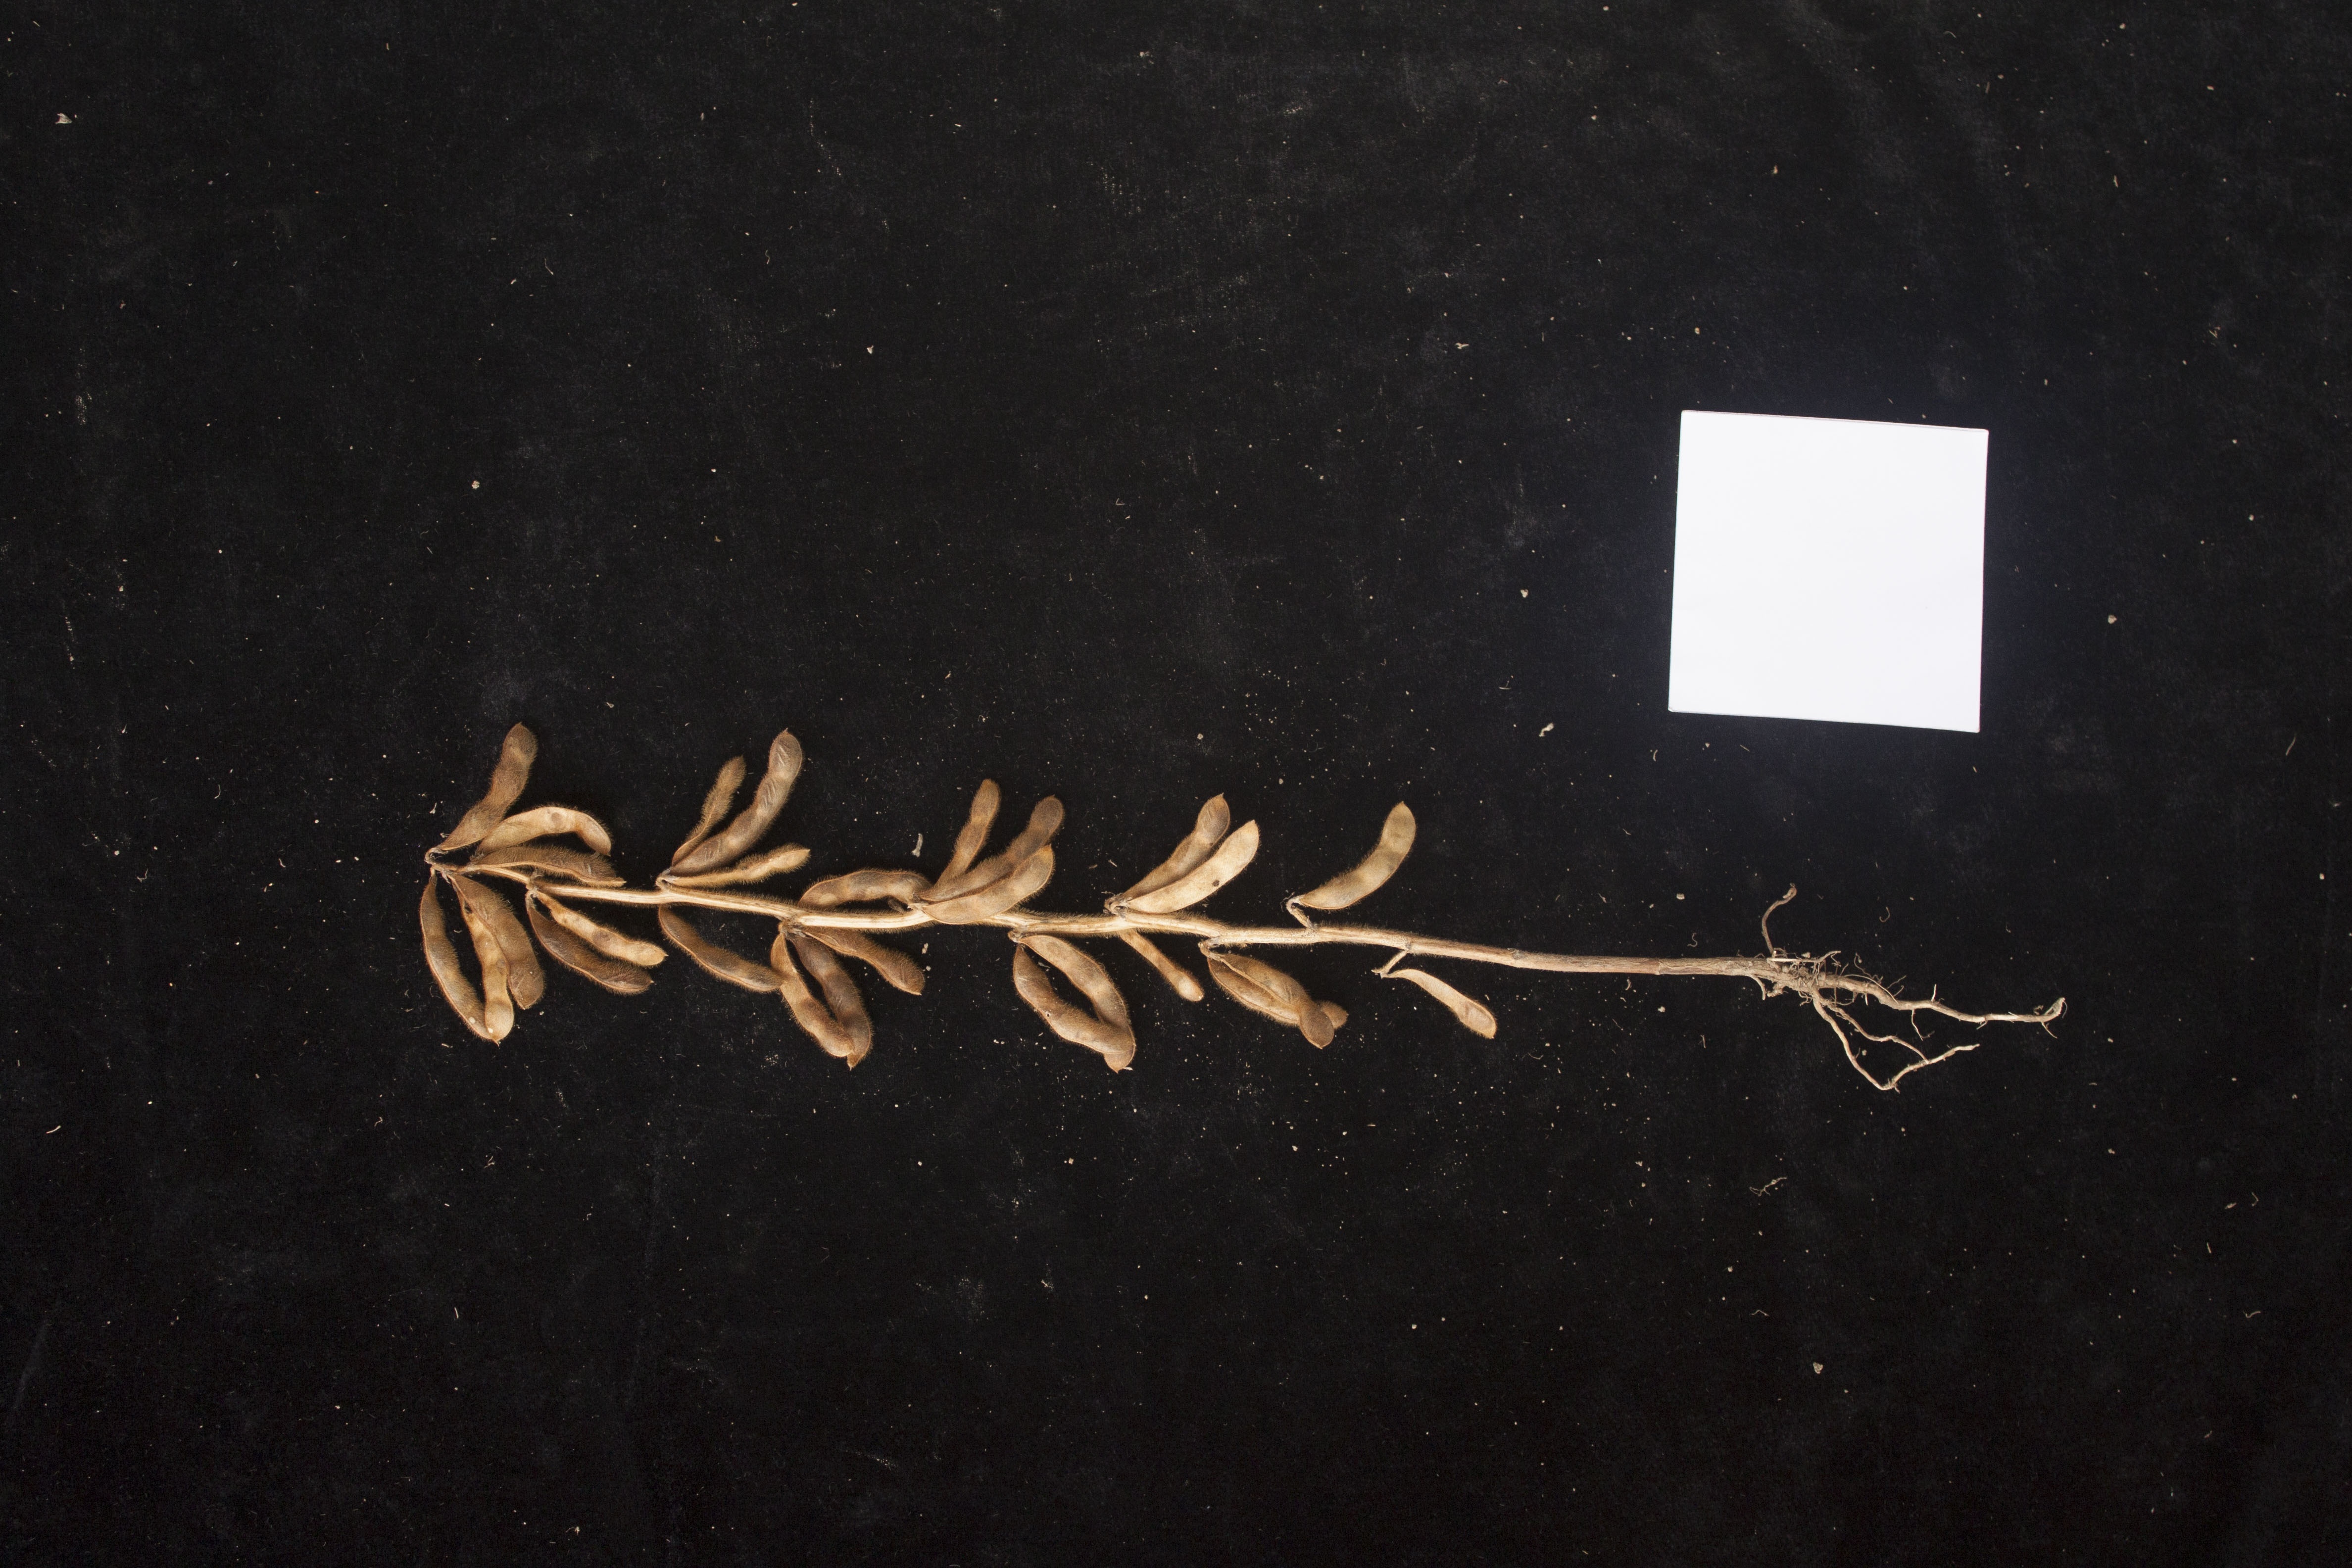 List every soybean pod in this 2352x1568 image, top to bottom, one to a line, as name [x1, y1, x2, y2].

soybean pod [426, 724, 537, 856]
soybean pod [661, 731, 801, 875]
soybean pod [670, 756, 747, 862]
soybean pod [935, 780, 1001, 886]
soybean pod [1107, 793, 1231, 905]
soybean pod [919, 795, 1066, 904]
soybean pod [1291, 802, 1417, 911]
soybean pod [468, 807, 611, 866]
soybean pod [1116, 819, 1260, 916]
soybean pod [662, 843, 810, 891]
soybean pod [914, 844, 1055, 926]
soybean pod [460, 847, 627, 889]
soybean pod [798, 869, 932, 910]
soybean pod [444, 870, 545, 1010]
soybean pod [418, 876, 489, 1041]
soybean pod [533, 888, 669, 968]
soybean pod [525, 894, 654, 996]
soybean pod [459, 899, 516, 1044]
soybean pod [657, 909, 784, 993]
soybean pod [771, 928, 853, 1058]
soybean pod [799, 931, 924, 996]
soybean pod [1118, 932, 1204, 1001]
soybean pod [1016, 934, 1135, 1075]
soybean pod [790, 937, 873, 1072]
soybean pod [1013, 946, 1104, 1056]
soybean pod [1207, 950, 1334, 1052]
soybean pod [1208, 962, 1348, 1028]
soybean pod [1386, 969, 1497, 1041]